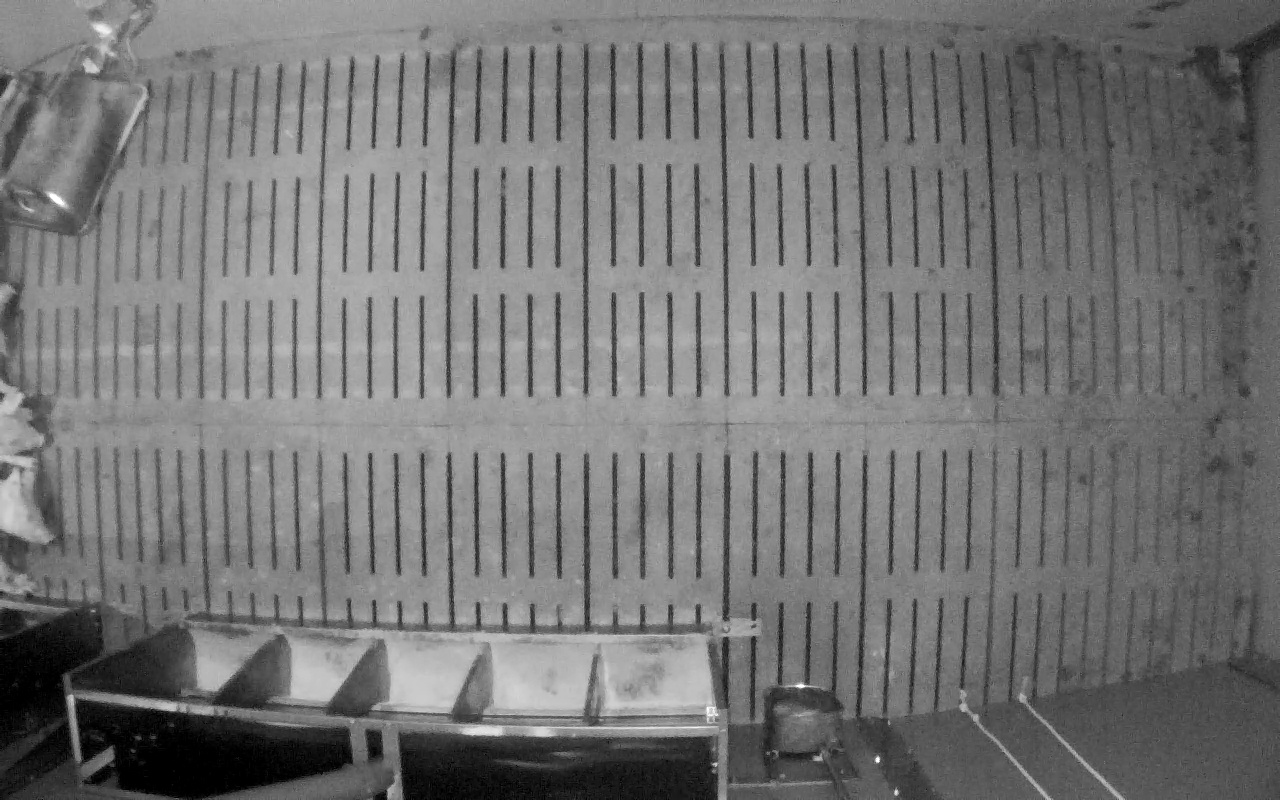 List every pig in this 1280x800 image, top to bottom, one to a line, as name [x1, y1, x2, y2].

pig [0, 392, 43, 470]
pig [0, 468, 57, 547]